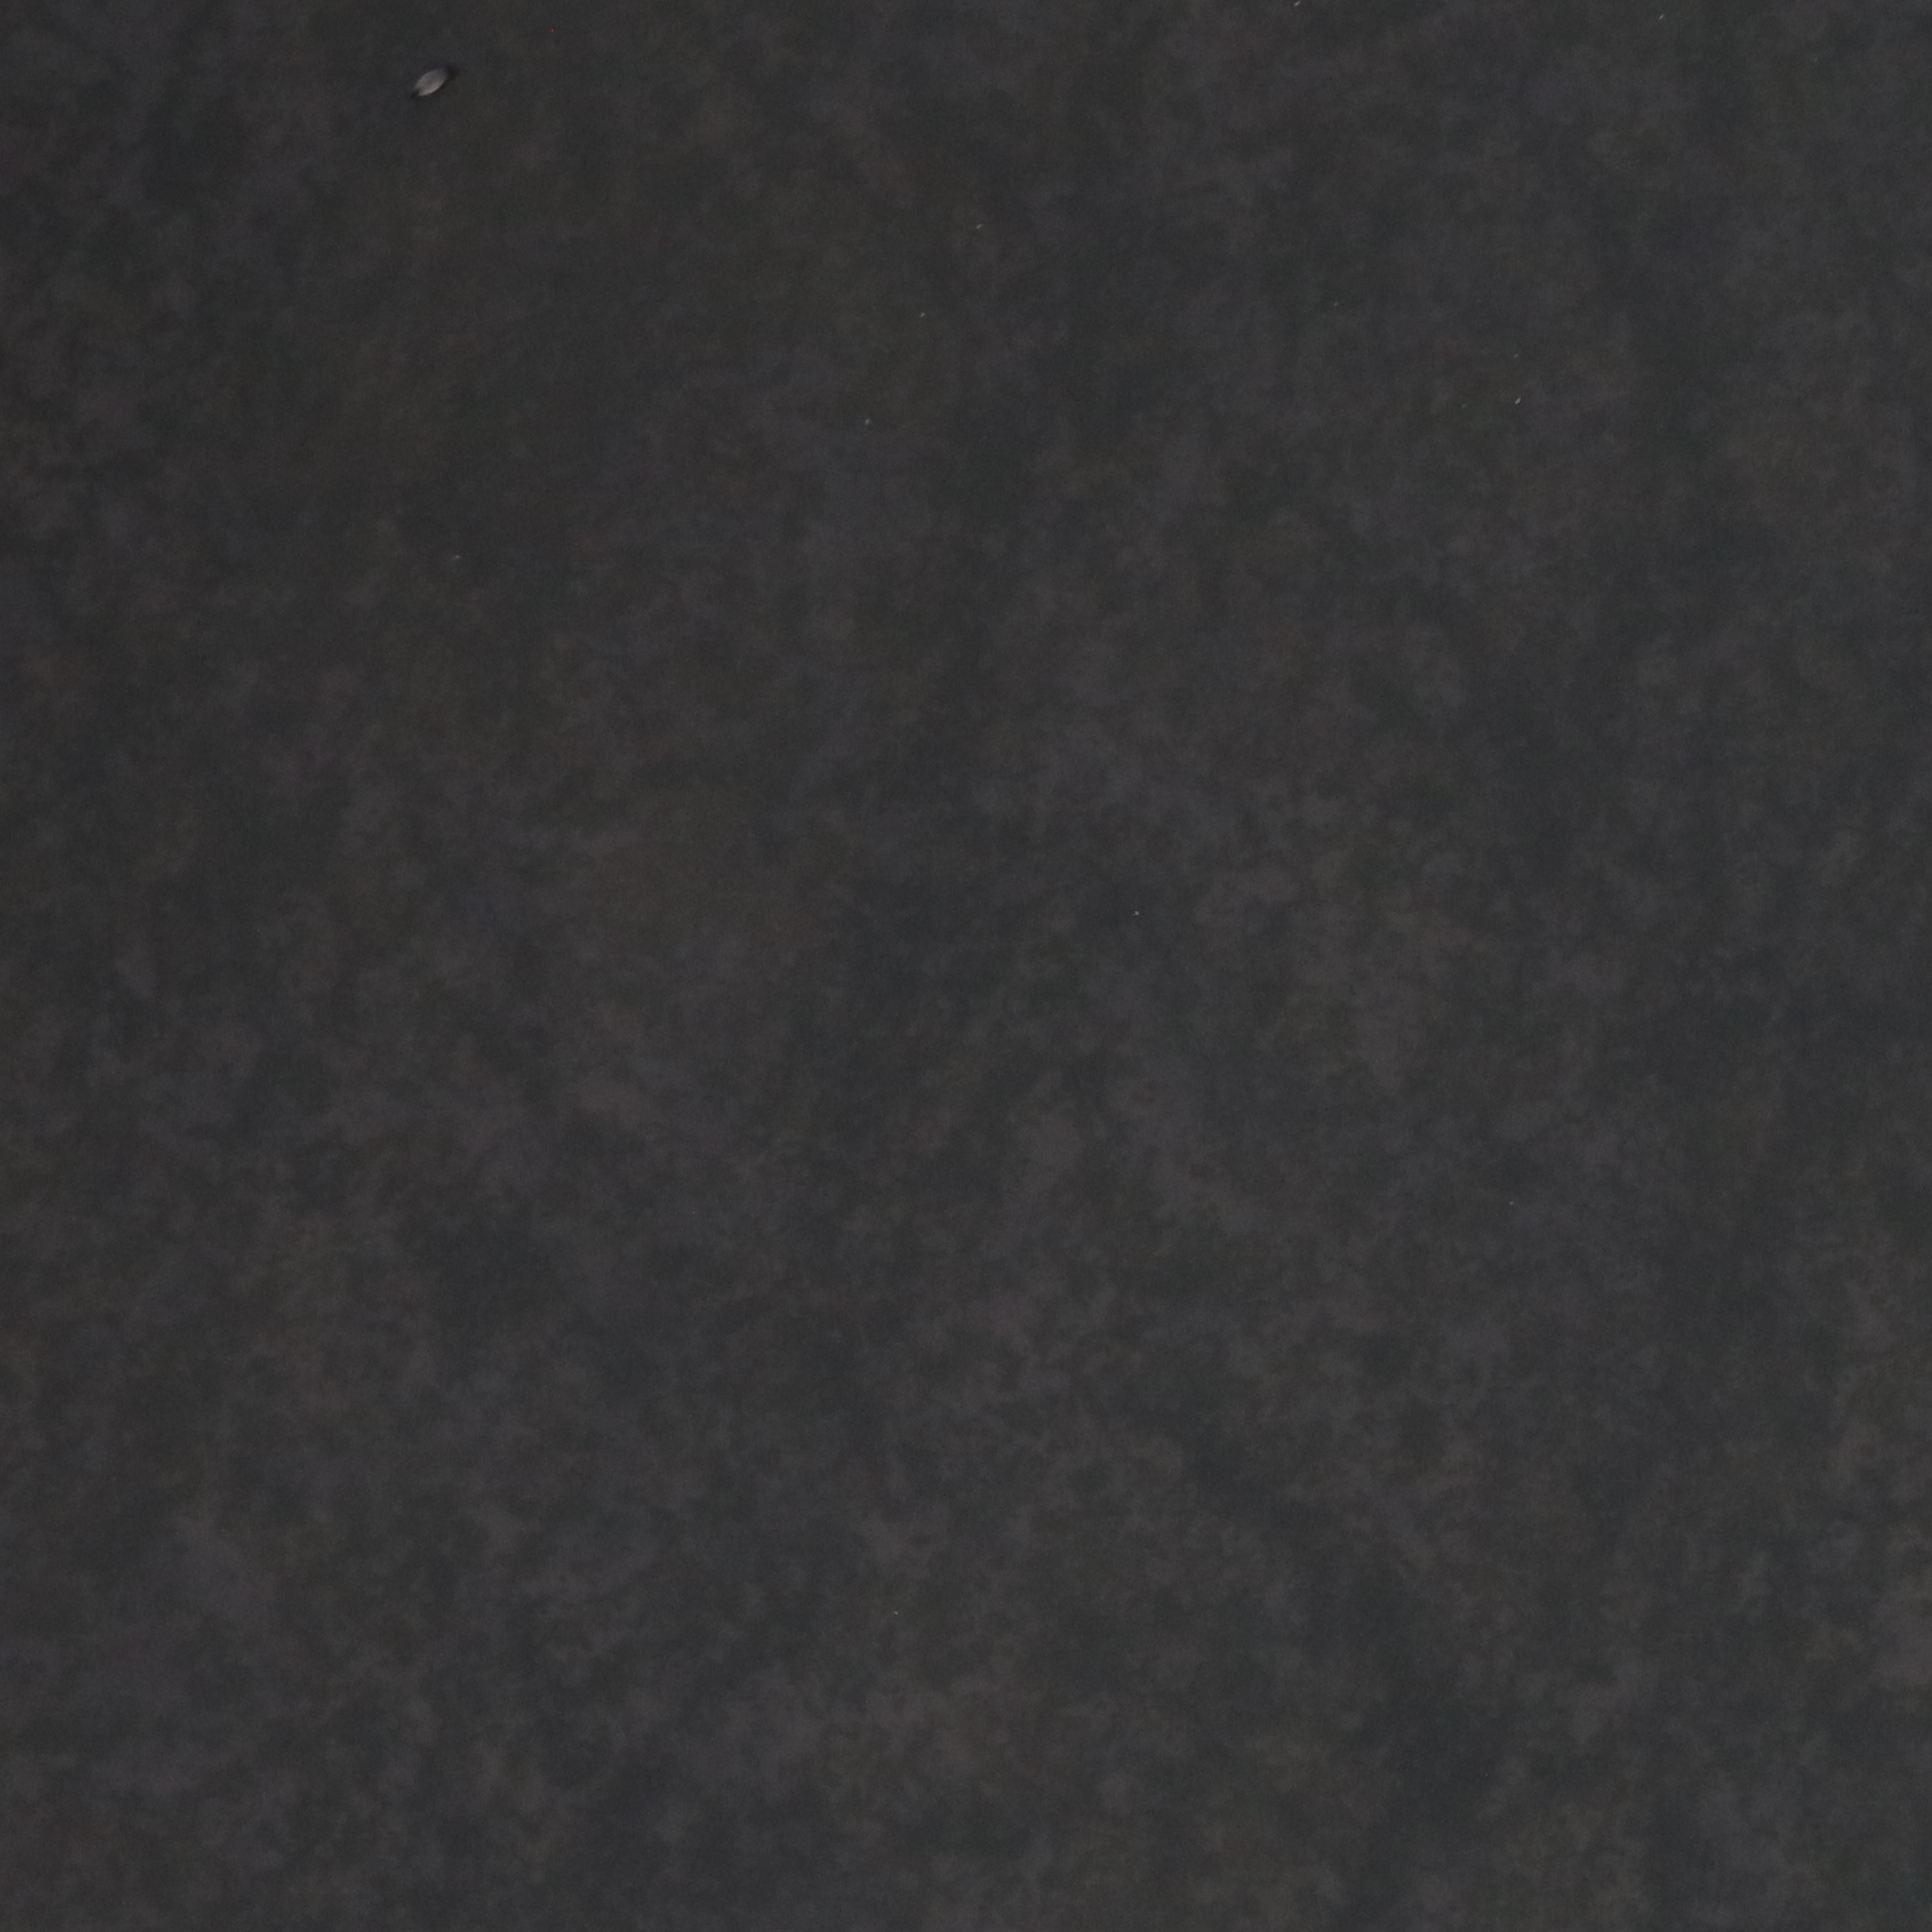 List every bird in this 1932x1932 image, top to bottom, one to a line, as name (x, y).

Canada goose (430, 81)